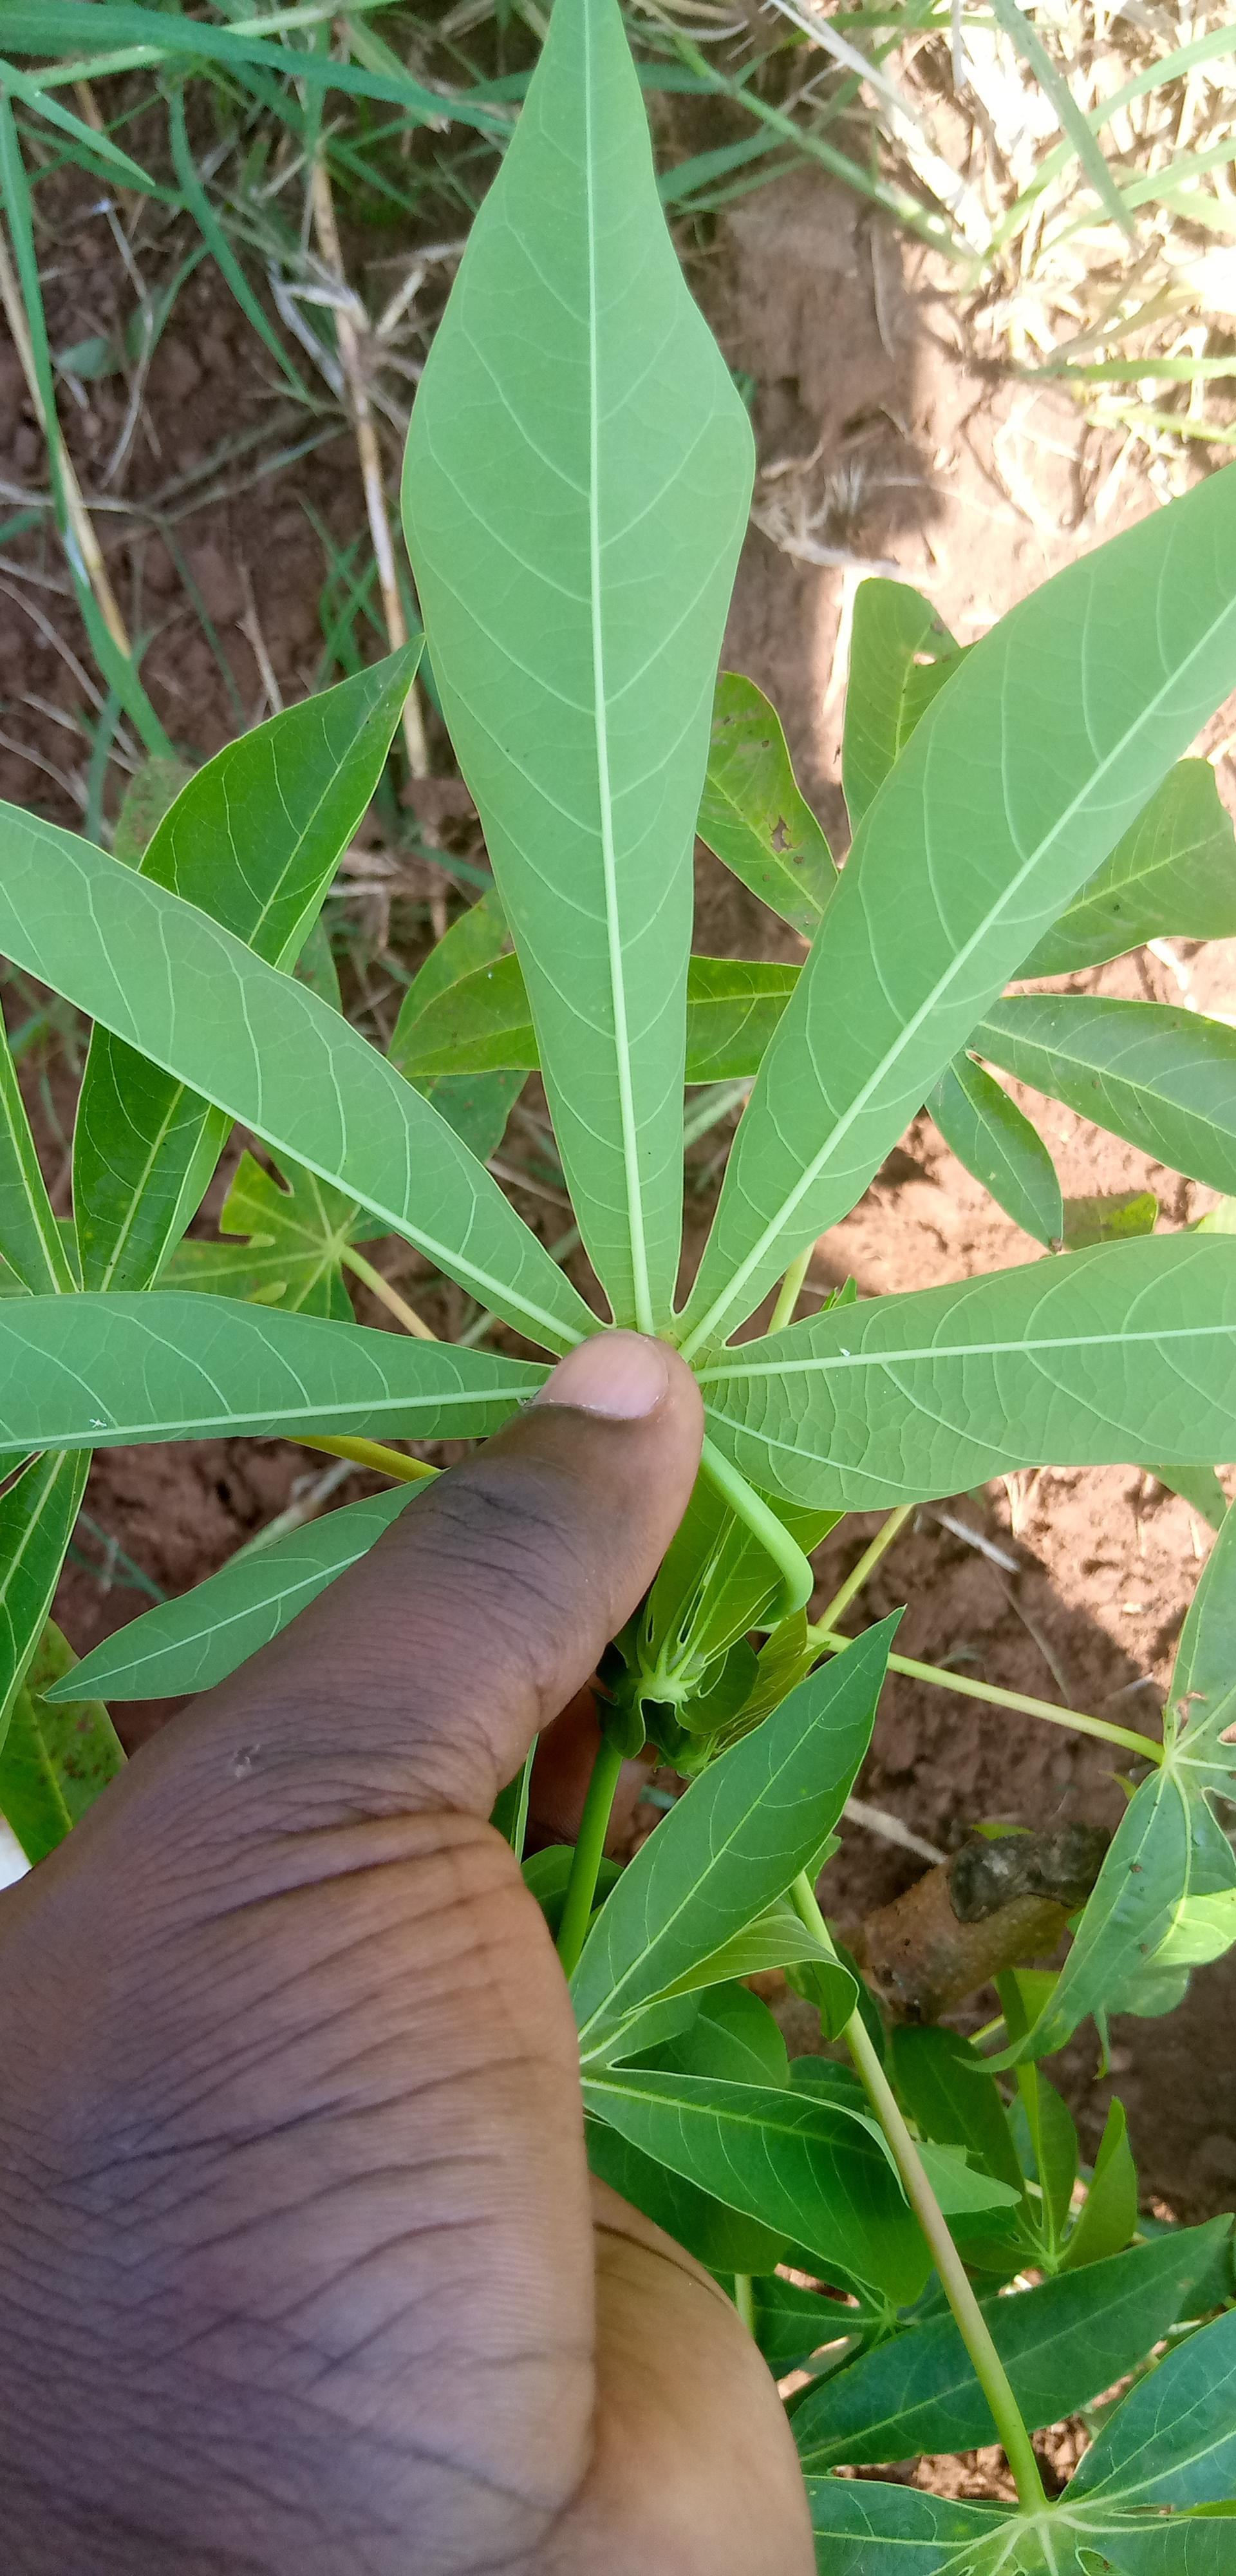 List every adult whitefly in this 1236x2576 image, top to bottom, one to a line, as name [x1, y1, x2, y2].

whitefly [486, 971, 493, 981]
whitefly [838, 1346, 852, 1358]
whitefly [88, 1415, 109, 1430]